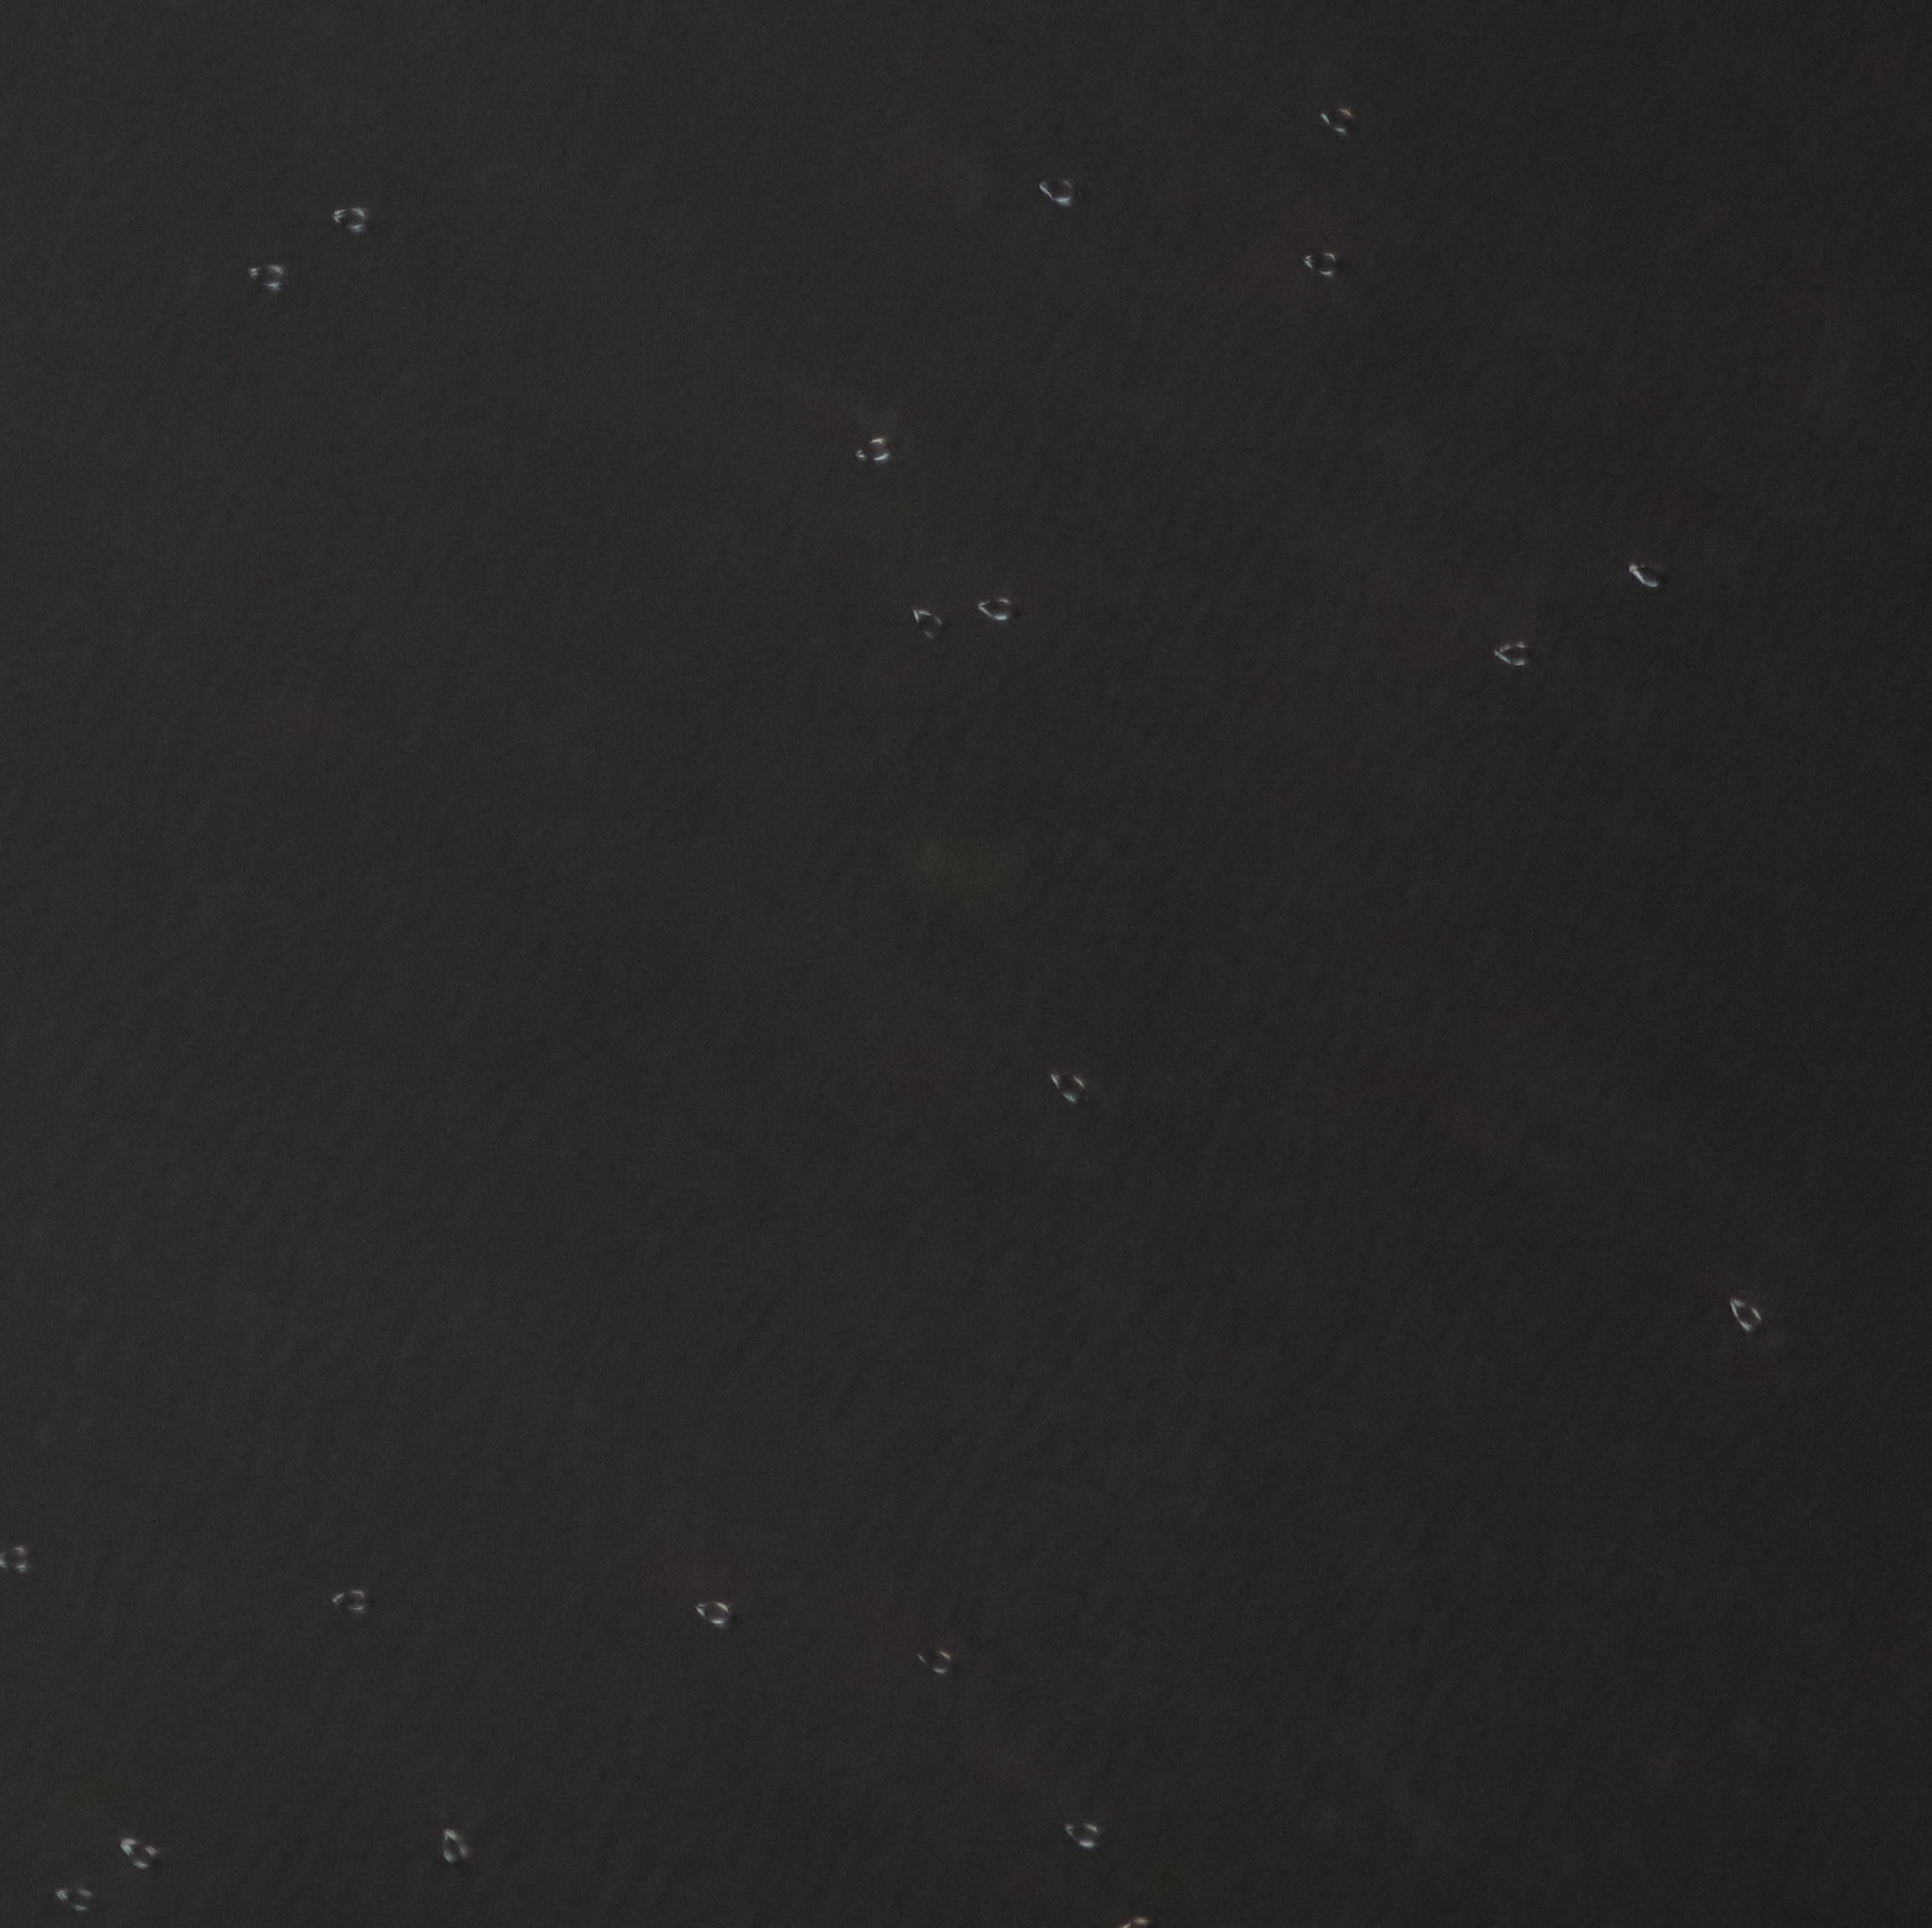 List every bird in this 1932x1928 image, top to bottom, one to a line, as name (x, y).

brant (1335, 112)
brant (1058, 192)
brant (351, 219)
brant (1324, 263)
brant (269, 277)
brant (876, 452)
brant (1648, 575)
brant (998, 608)
brant (930, 623)
brant (1515, 654)
brant (1069, 1087)
brant (1747, 1318)
brant (15, 1558)
brant (352, 1600)
brant (716, 1615)
brant (931, 1659)
brant (1083, 1834)
brant (458, 1845)
brant (138, 1853)
brant (79, 1902)